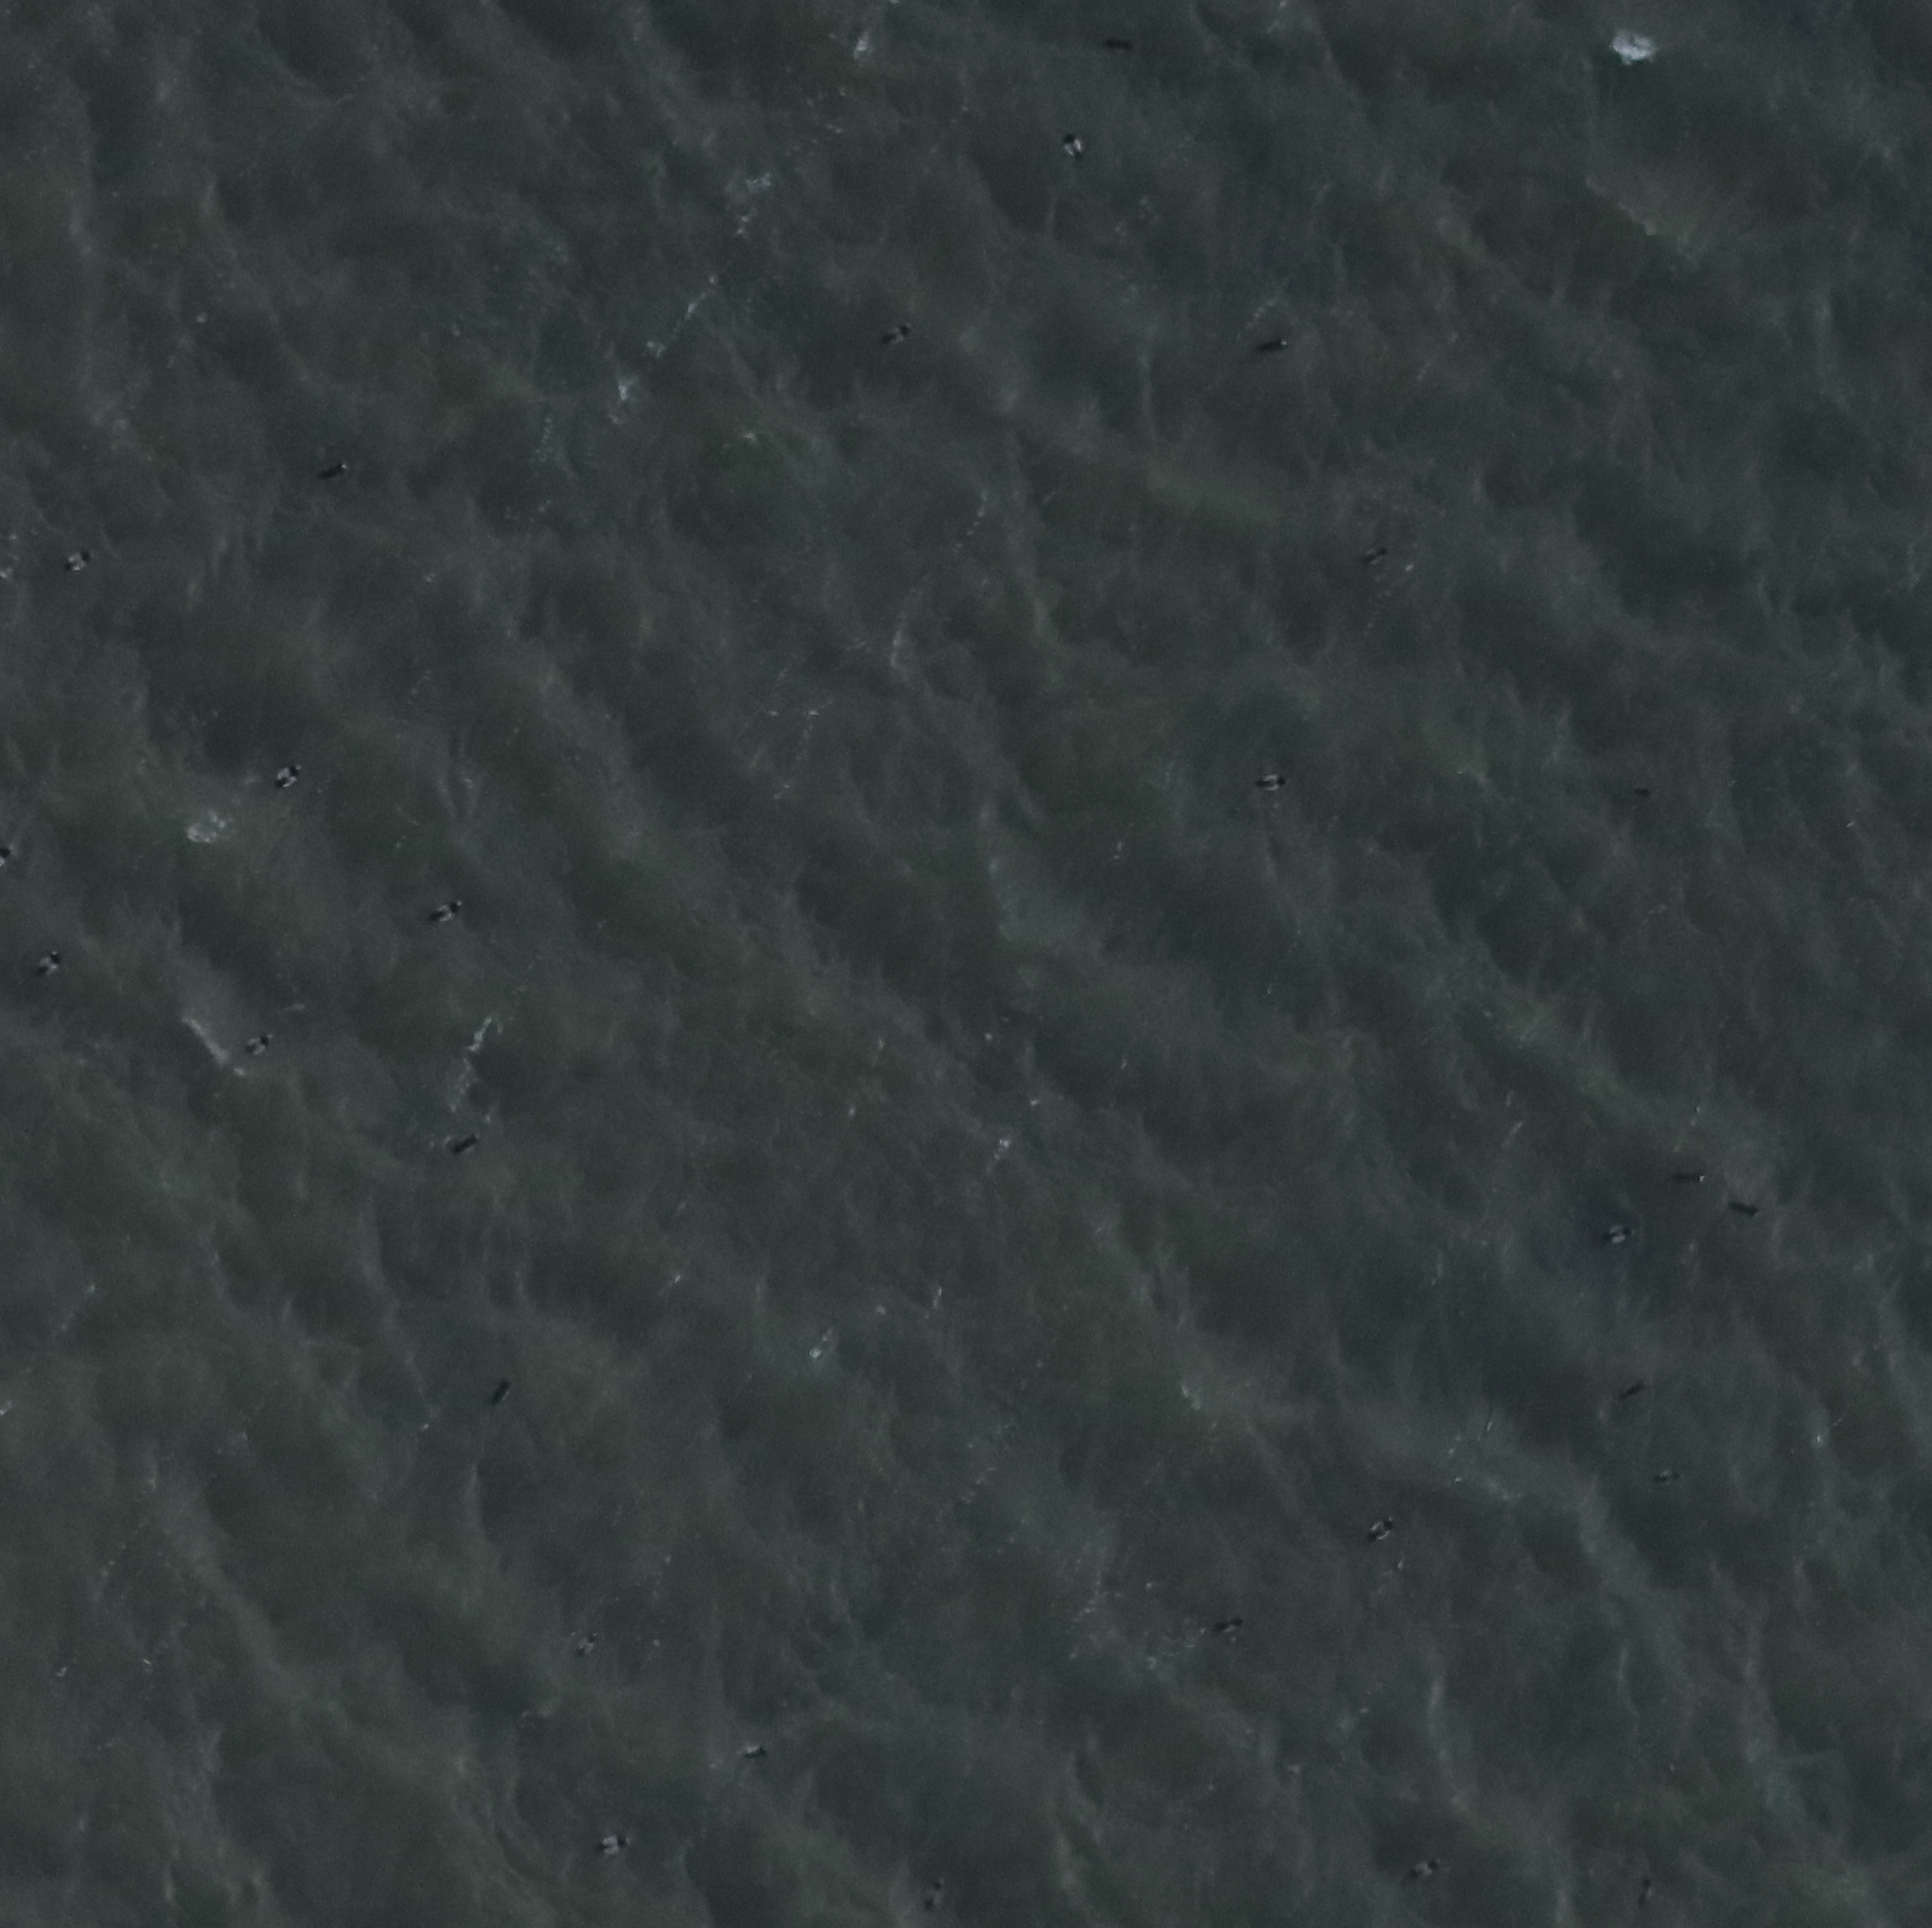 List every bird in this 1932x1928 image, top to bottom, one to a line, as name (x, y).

other bird (1118, 44)
other bird (1075, 146)
other bird (893, 332)
other bird (1273, 346)
other bird (333, 472)
other bird (1373, 555)
other bird (79, 562)
other bird (287, 777)
other bird (1273, 782)
other bird (1645, 791)
other bird (444, 916)
other bird (49, 964)
other bird (255, 1043)
other bird (463, 1144)
other bird (1685, 1178)
other bird (1742, 1209)
other bird (1618, 1235)
other bird (1634, 1391)
other bird (500, 1393)
other bird (1666, 1479)
other bird (1382, 1531)
other bird (1228, 1624)
other bird (587, 1646)
other bird (757, 1753)
other bird (614, 1842)
other bird (1424, 1870)
other bird (1643, 1890)
other bird (935, 1898)